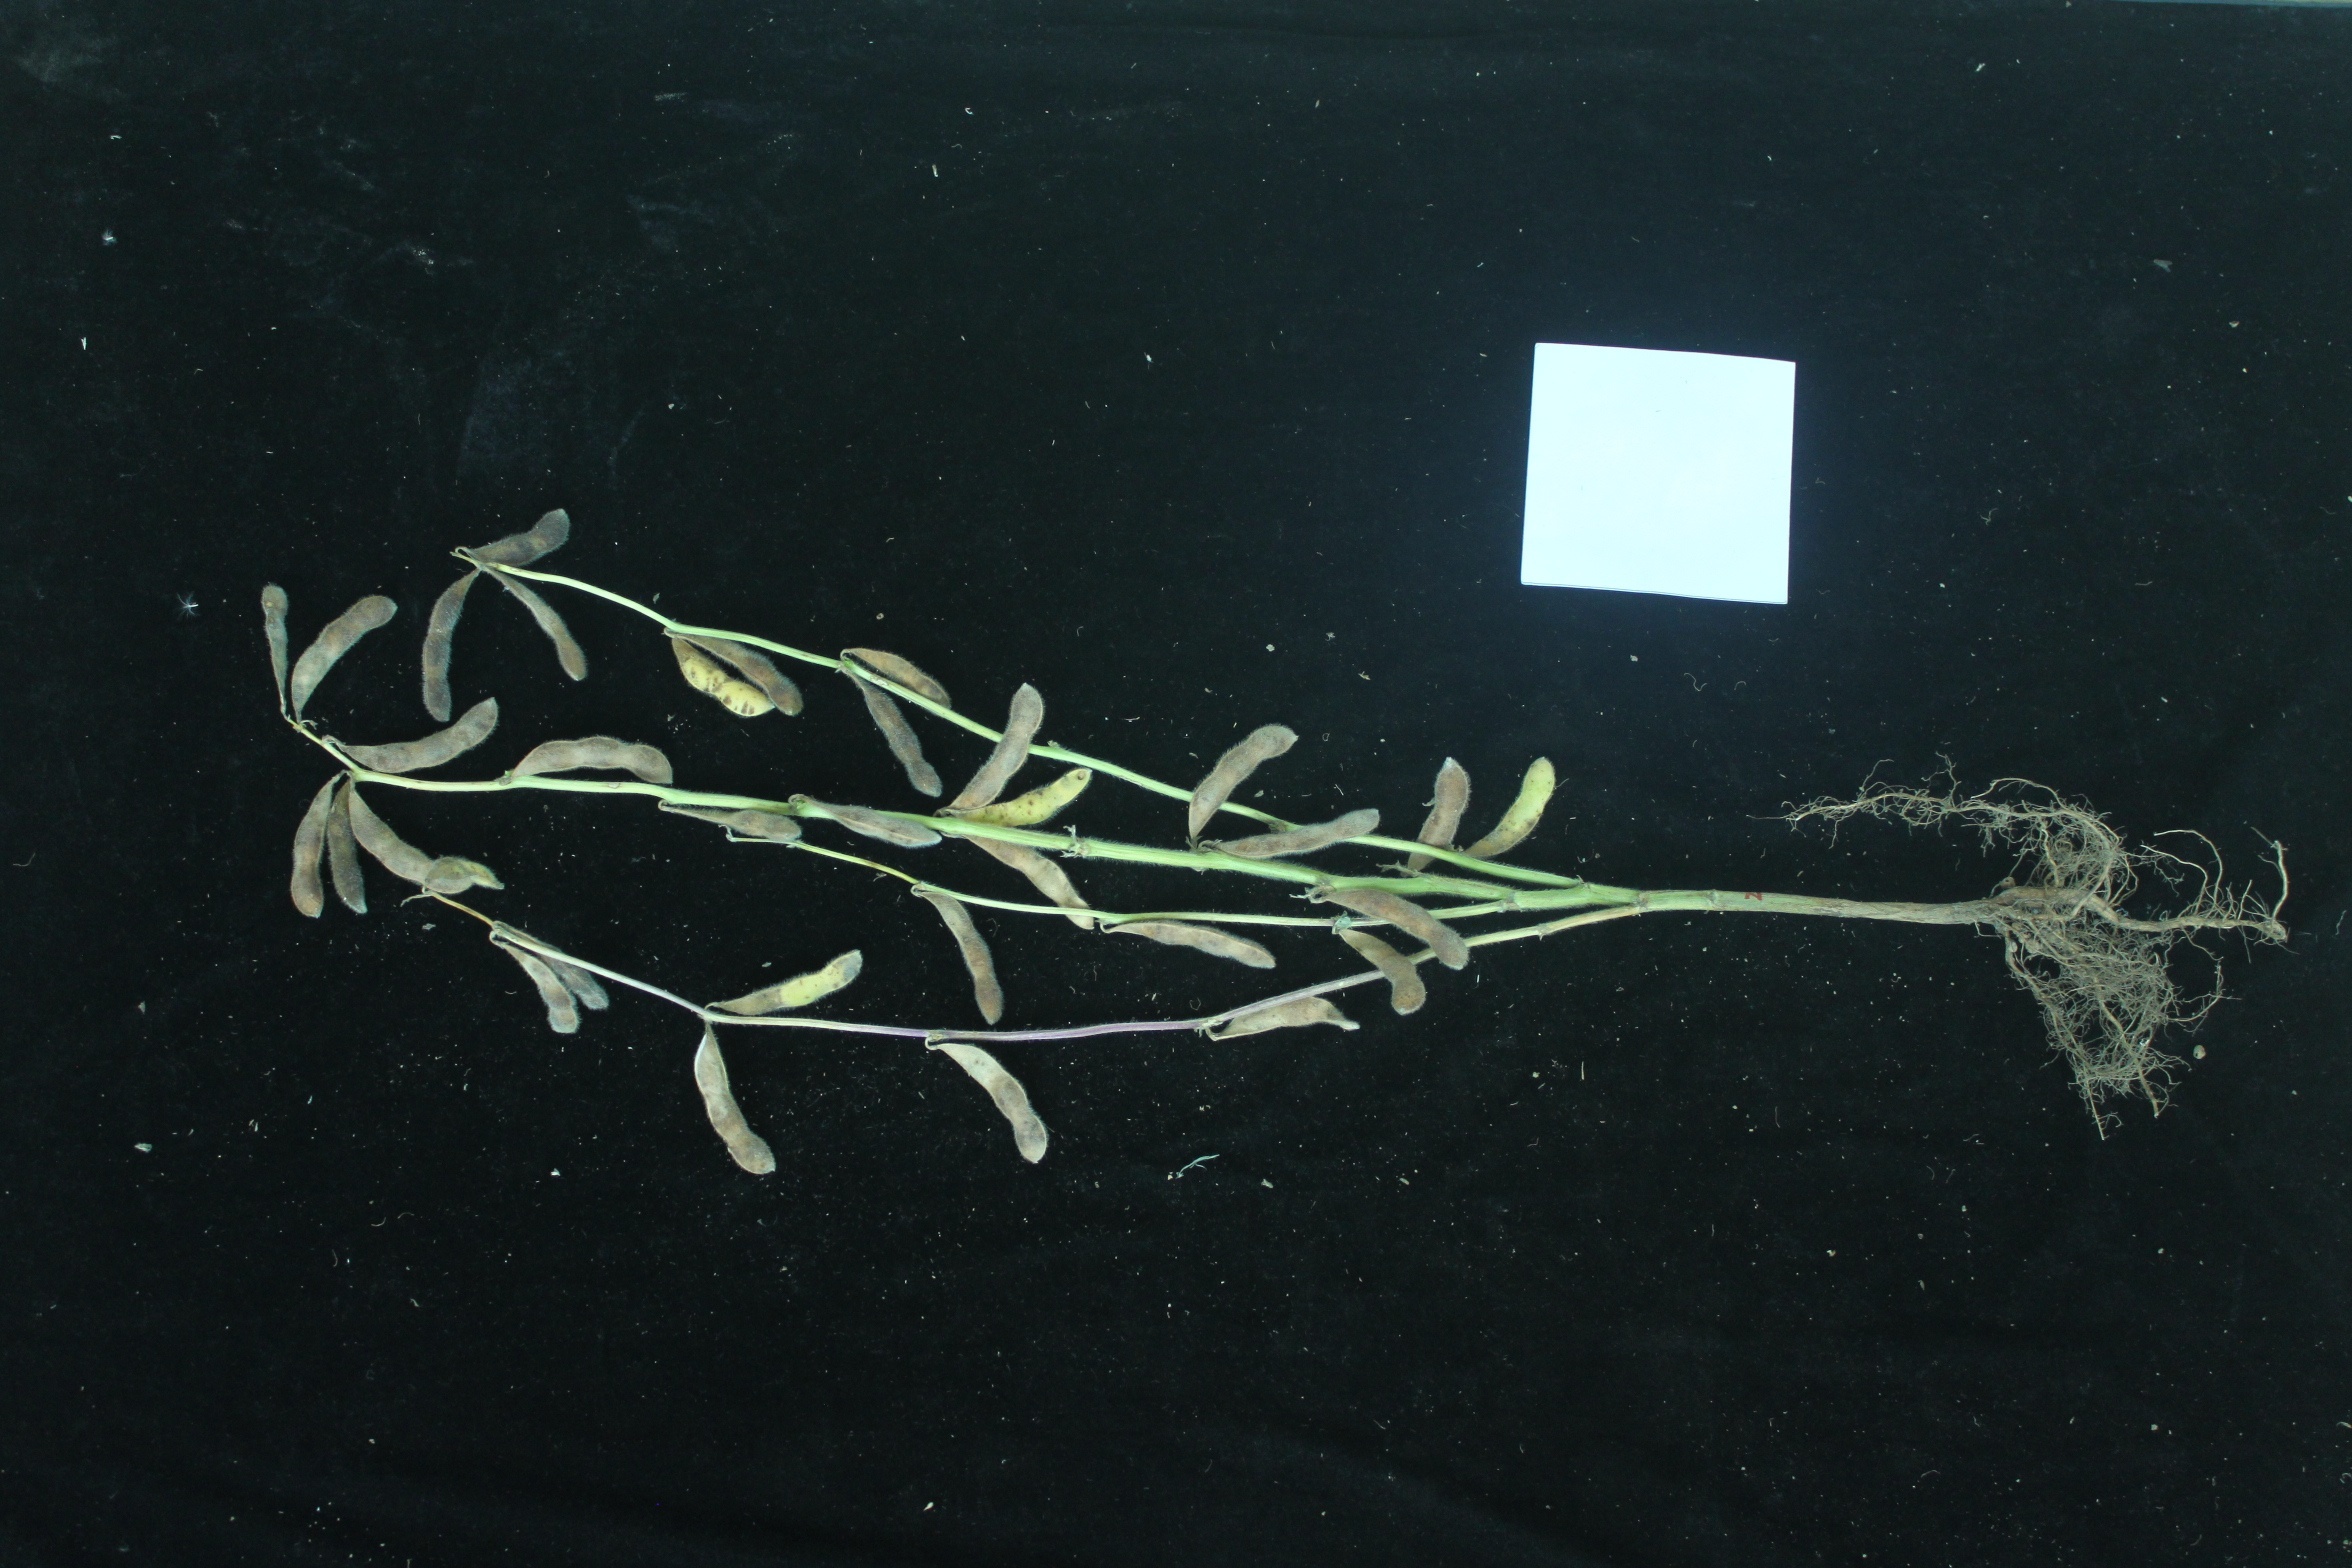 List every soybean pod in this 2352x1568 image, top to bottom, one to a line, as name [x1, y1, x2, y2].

soybean pod [467, 511, 567, 565]
soybean pod [423, 570, 477, 724]
soybean pod [485, 571, 585, 681]
soybean pod [260, 586, 286, 710]
soybean pod [292, 598, 396, 714]
soybean pod [674, 637, 802, 717]
soybean pod [671, 638, 774, 718]
soybean pod [844, 651, 947, 701]
soybean pod [844, 673, 941, 797]
soybean pod [948, 684, 1042, 809]
soybean pod [338, 699, 498, 774]
soybean pod [1188, 726, 1297, 838]
soybean pod [508, 738, 671, 784]
soybean pod [1406, 757, 1466, 870]
soybean pod [1468, 758, 1555, 857]
soybean pod [947, 769, 1090, 826]
soybean pod [291, 779, 333, 921]
soybean pod [347, 782, 471, 895]
soybean pod [326, 785, 365, 914]
soybean pod [820, 808, 941, 848]
soybean pod [664, 809, 800, 840]
soybean pod [1215, 811, 1378, 859]
soybean pod [968, 841, 1090, 928]
soybean pod [424, 860, 503, 893]
soybean pod [1322, 890, 1468, 971]
soybean pod [923, 895, 1002, 1026]
soybean pod [1108, 923, 1276, 968]
soybean pod [508, 927, 608, 1009]
soybean pod [1339, 931, 1425, 1015]
soybean pod [496, 943, 578, 1034]
soybean pod [710, 952, 862, 1014]
soybean pod [1211, 997, 1360, 1040]
soybean pod [693, 1026, 773, 1174]
soybean pod [933, 1043, 1047, 1166]